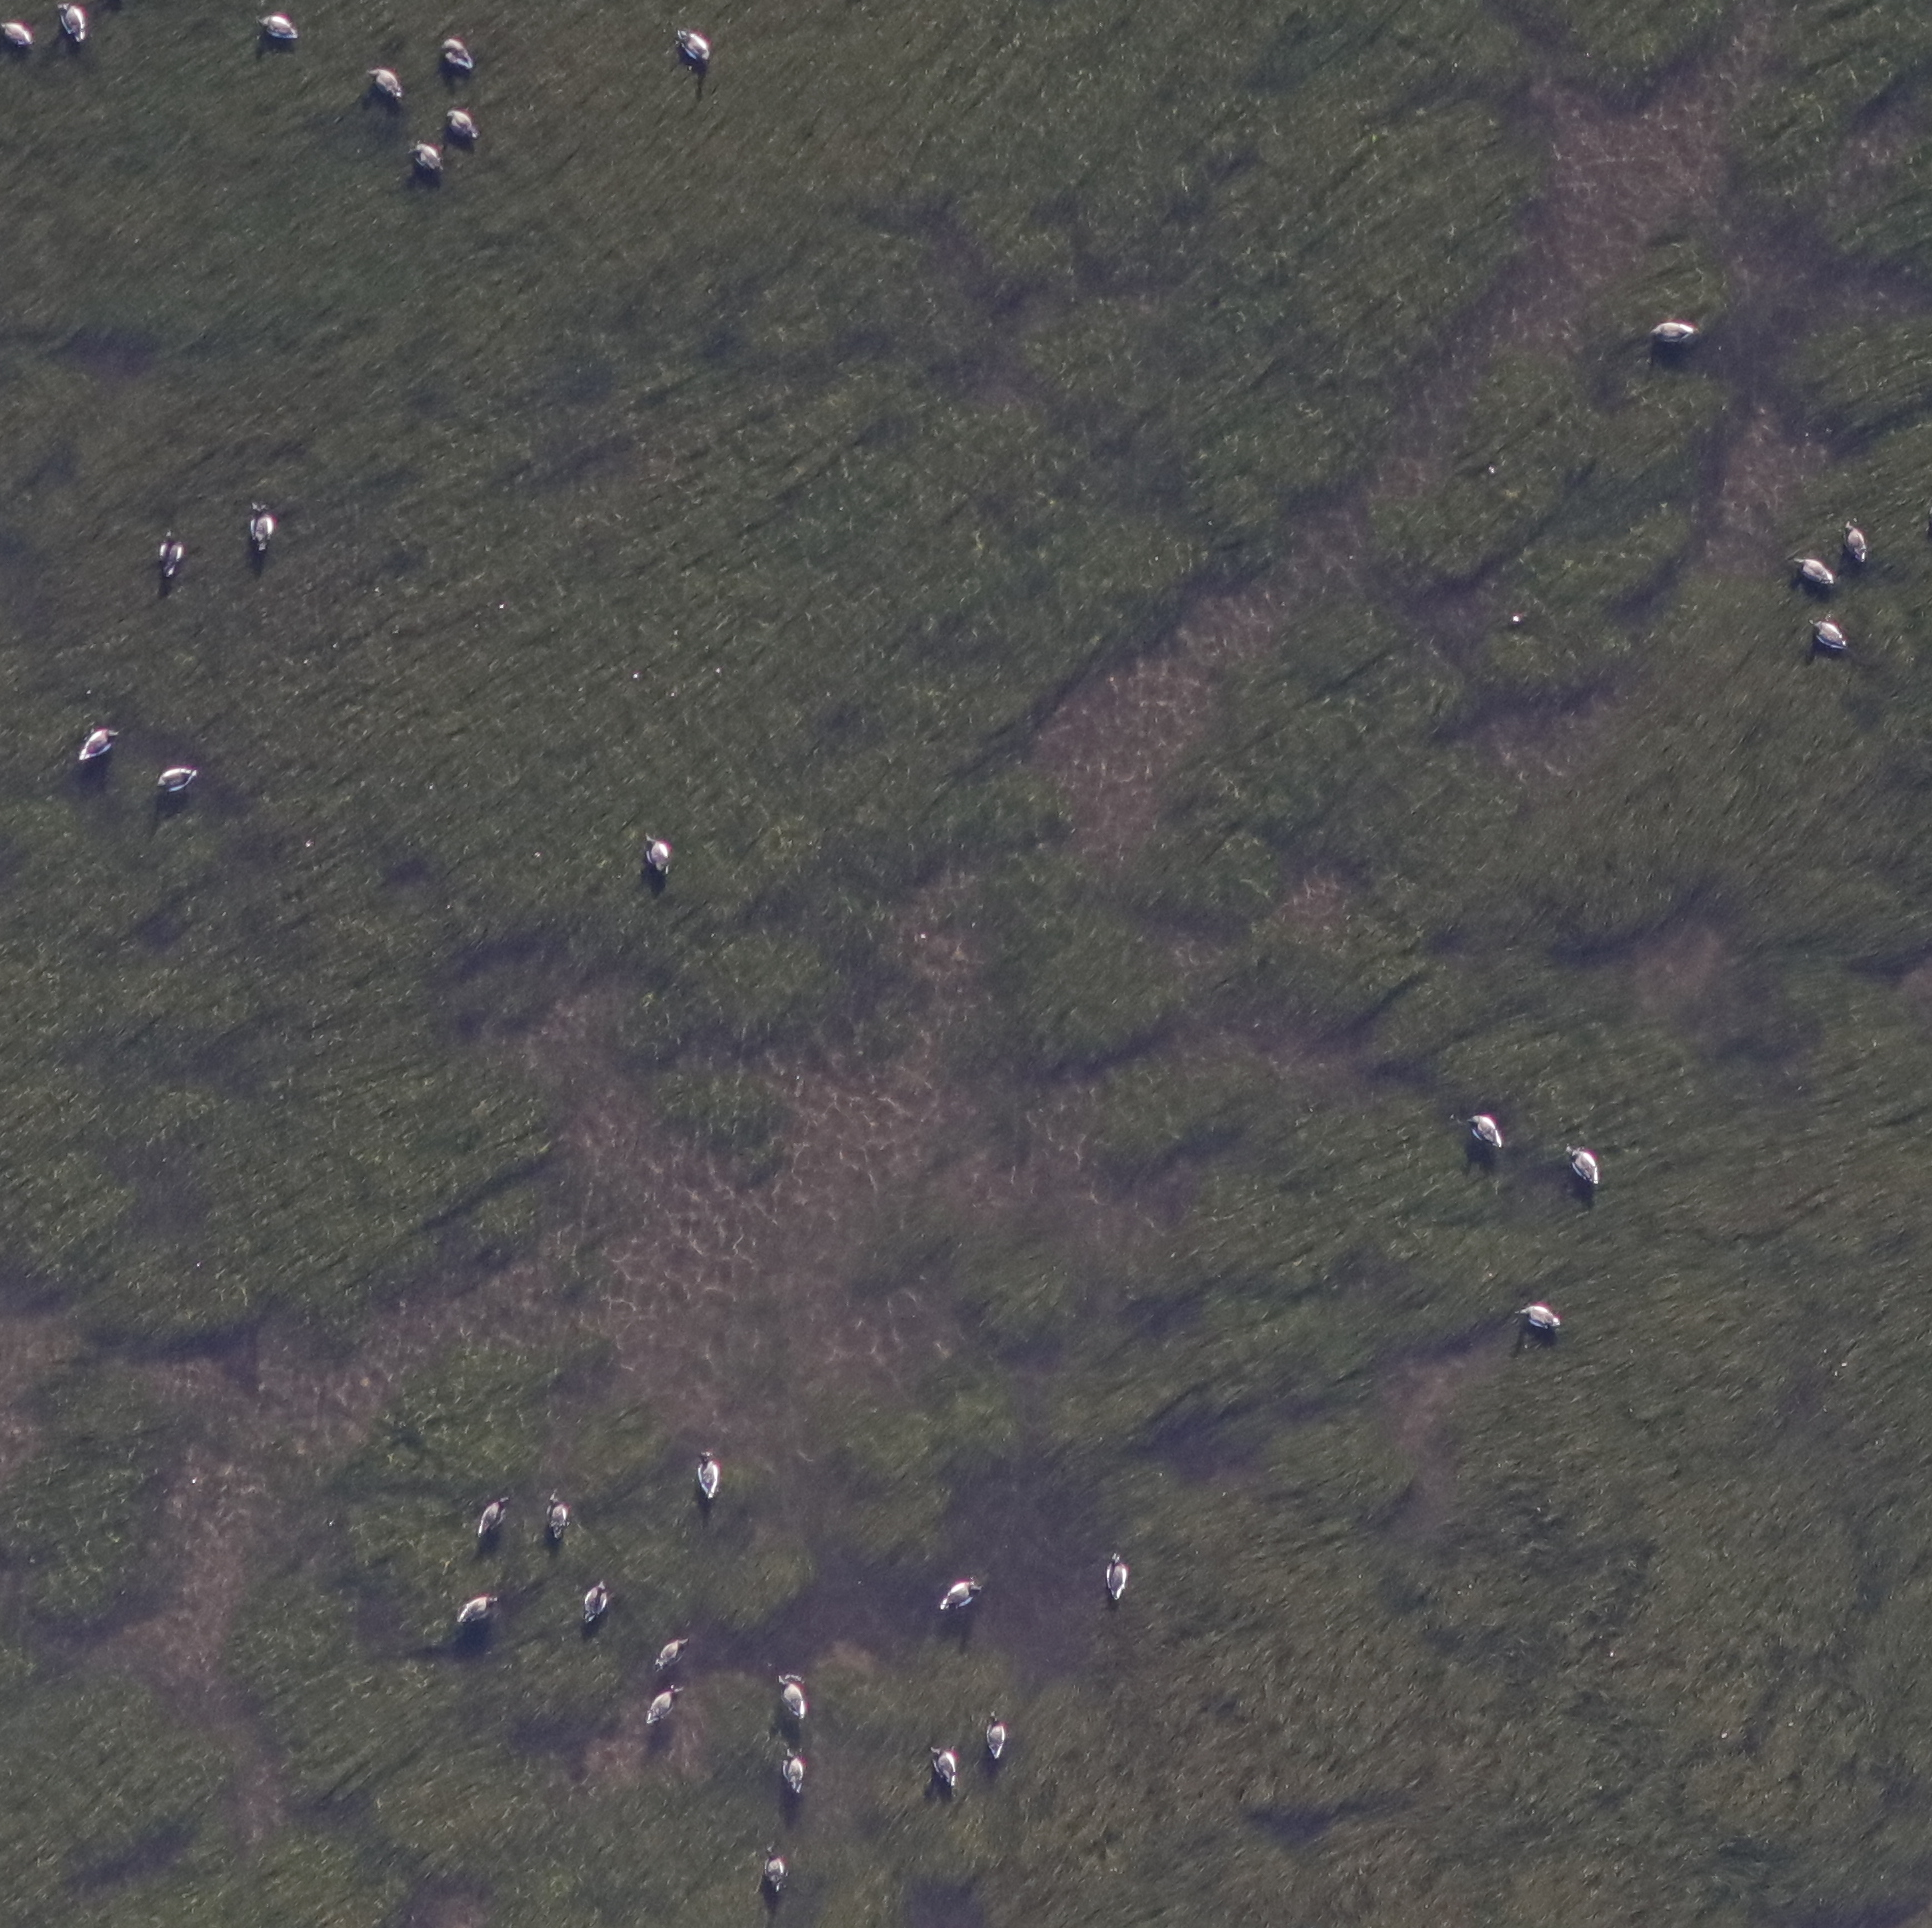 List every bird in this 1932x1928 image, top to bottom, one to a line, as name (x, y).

brant (73, 20)
brant (278, 27)
brant (15, 33)
brant (693, 49)
brant (457, 54)
brant (386, 81)
brant (463, 119)
brant (428, 156)
brant (1670, 331)
brant (261, 527)
brant (1854, 543)
brant (170, 555)
brant (1813, 571)
brant (1828, 637)
brant (98, 742)
brant (175, 779)
brant (658, 855)
brant (1485, 1129)
brant (1585, 1166)
brant (1541, 1316)
brant (708, 1475)
brant (556, 1513)
brant (497, 1517)
brant (1117, 1579)
brant (960, 1593)
brant (594, 1602)
brant (481, 1608)
brant (671, 1652)
brant (793, 1696)
brant (662, 1704)
brant (995, 1735)
brant (948, 1767)
brant (793, 1771)
brant (776, 1869)